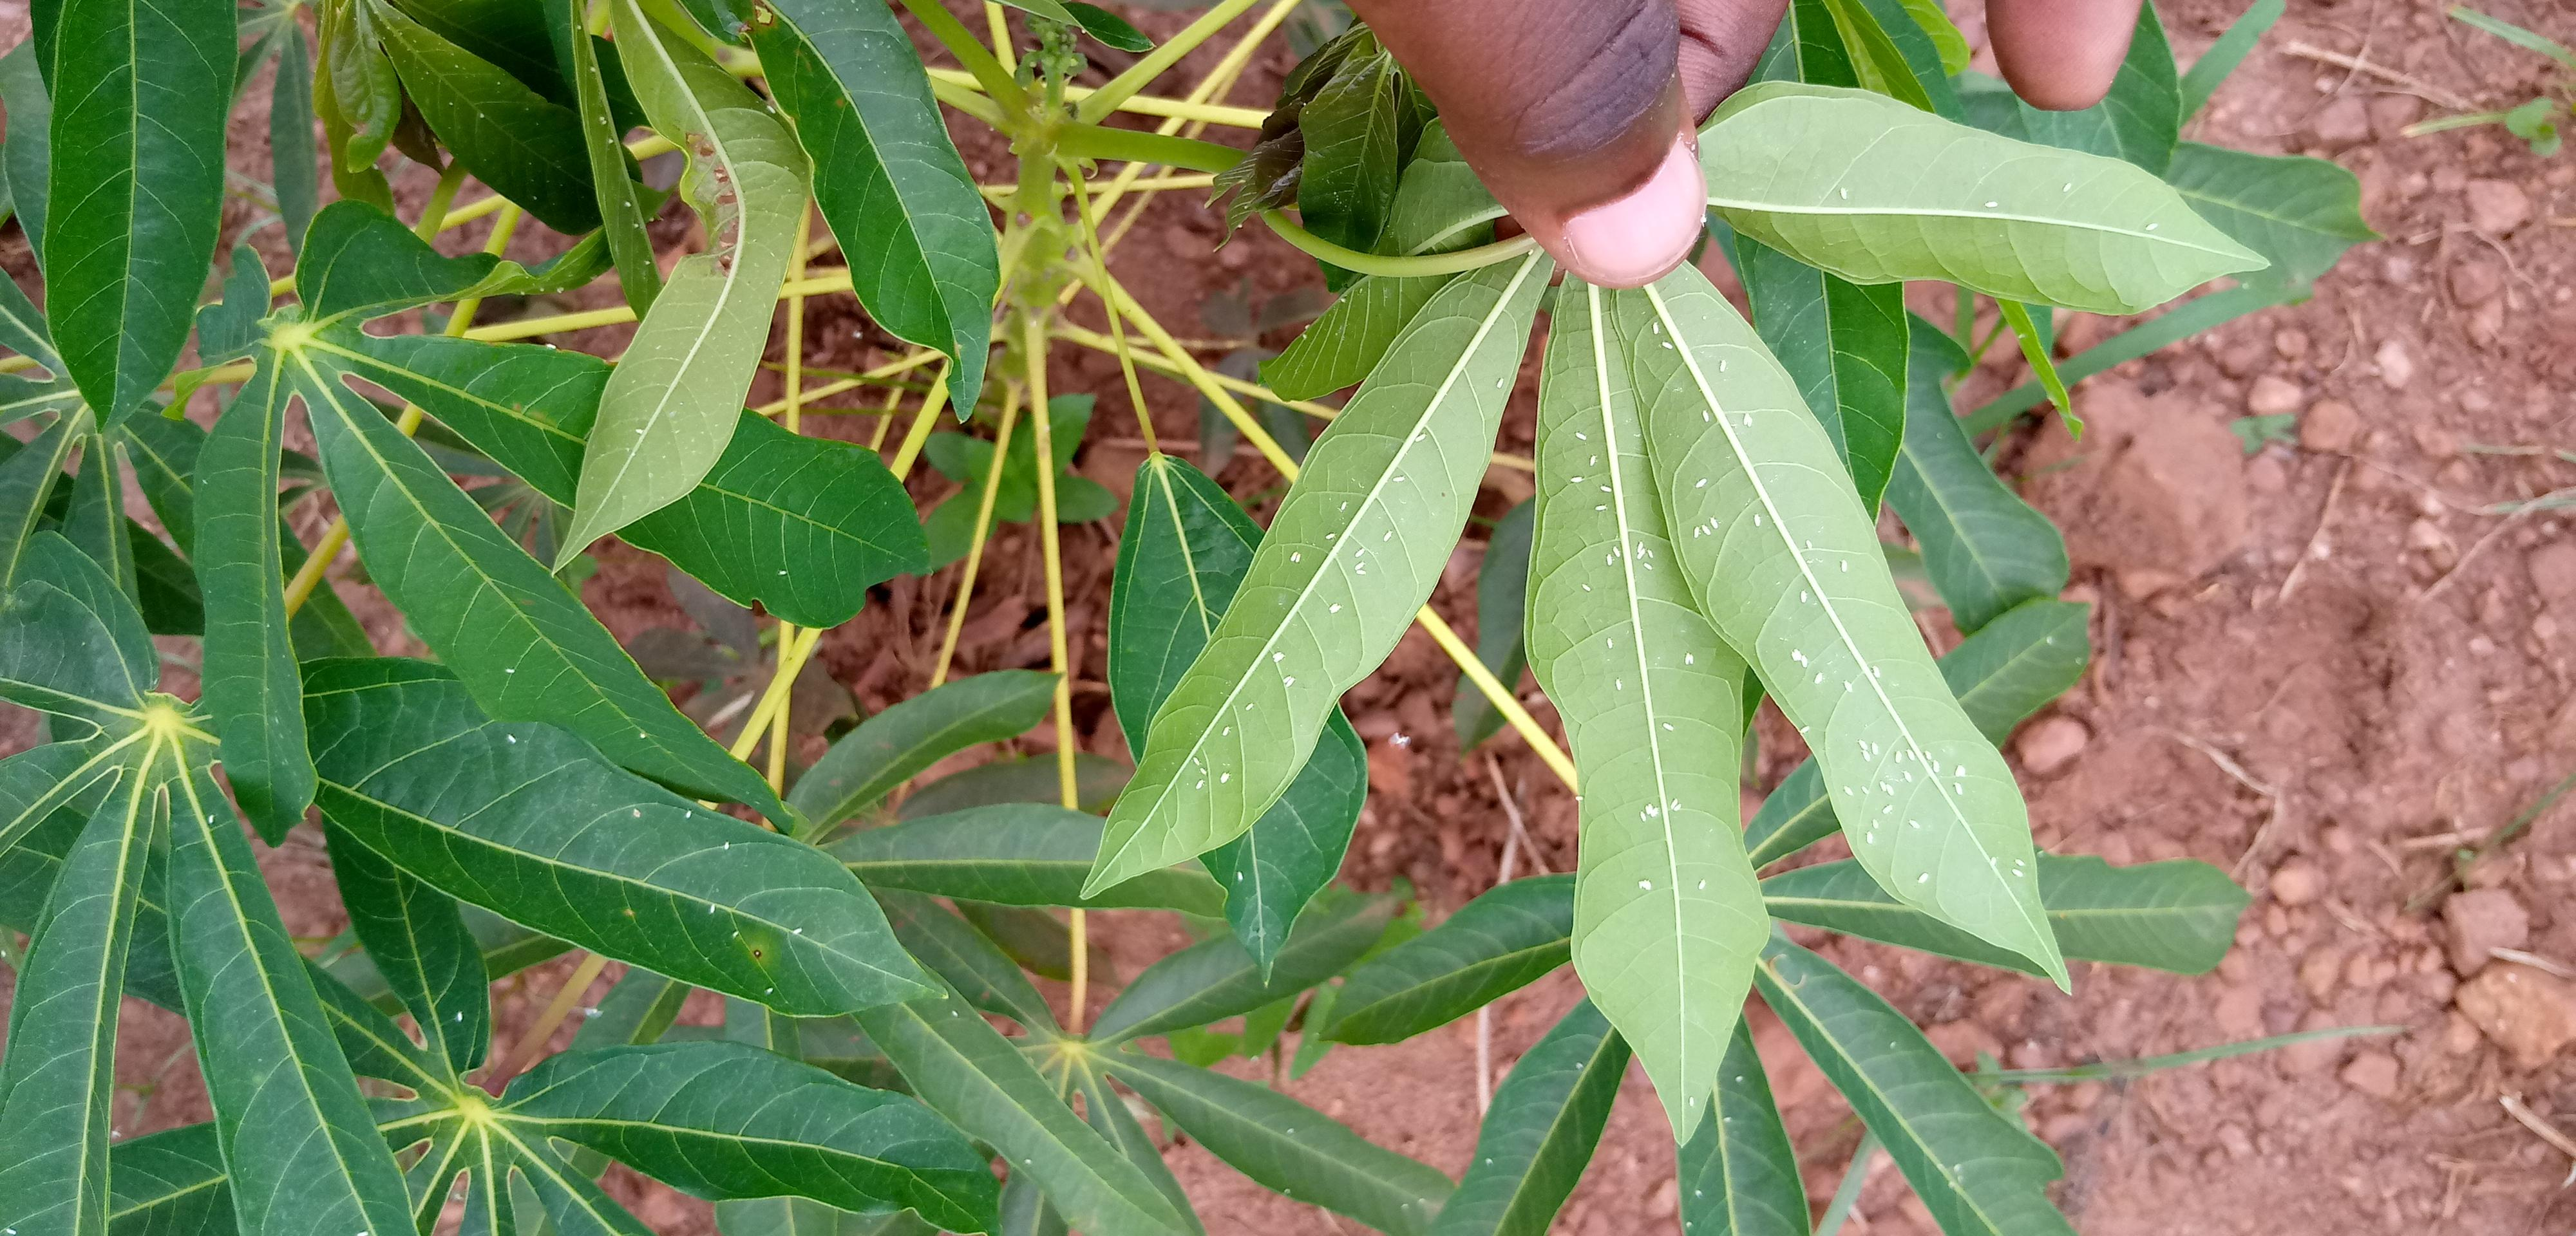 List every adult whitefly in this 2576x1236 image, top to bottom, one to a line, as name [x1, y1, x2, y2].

whitefly [2060, 180, 2074, 196]
whitefly [1837, 183, 1851, 203]
whitefly [1983, 197, 2000, 211]
whitefly [1698, 211, 1709, 229]
whitefly [2142, 220, 2161, 234]
whitefly [1526, 248, 1535, 258]
whitefly [1649, 319, 1663, 335]
whitefly [1658, 339, 1676, 351]
whitefly [1716, 356, 1730, 375]
whitefly [1495, 375, 1506, 391]
whitefly [1700, 407, 1716, 426]
whitefly [1743, 412, 1748, 426]
whitefly [1747, 415, 1754, 429]
whitefly [1571, 429, 1590, 442]
whitefly [1414, 430, 1428, 445]
whitefly [1587, 451, 1597, 468]
whitefly [1390, 473, 1408, 485]
whitefly [1567, 473, 1585, 485]
whitefly [1693, 476, 1709, 491]
whitefly [1598, 483, 1615, 495]
whitefly [1338, 498, 1350, 512]
whitefly [1592, 503, 1609, 512]
whitefly [1752, 510, 1765, 530]
whitefly [1708, 516, 1721, 531]
whitefly [1698, 522, 1713, 539]
whitefly [1692, 525, 1700, 540]
whitefly [1381, 527, 1395, 543]
whitefly [1323, 531, 1337, 543]
whitefly [1802, 538, 1817, 552]
whitefly [1635, 539, 1644, 554]
whitefly [1611, 544, 1622, 559]
whitefly [1354, 547, 1367, 559]
whitefly [1636, 547, 1647, 561]
whitefly [1646, 548, 1656, 559]
whitefly [1289, 550, 1299, 563]
whitefly [1604, 552, 1615, 568]
whitefly [1294, 553, 1302, 565]
whitefly [1839, 557, 1851, 574]
whitefly [1641, 561, 1655, 572]
whitefly [1355, 570, 1368, 576]
whitefly [1580, 581, 1594, 594]
whitefly [1797, 588, 1810, 606]
whitefly [1329, 603, 1339, 611]
whitefly [1330, 604, 1342, 616]
whitefly [1604, 635, 1616, 651]
whitefly [1794, 648, 1804, 662]
whitefly [1271, 651, 1283, 659]
whitefly [1683, 651, 1690, 666]
whitefly [1790, 651, 1797, 663]
whitefly [1273, 653, 1285, 664]
whitefly [1689, 653, 1696, 666]
whitefly [1801, 655, 1810, 669]
whitefly [1870, 662, 1883, 680]
whitefly [503, 667, 517, 675]
whitefly [1812, 669, 1825, 686]
whitefly [1282, 675, 1293, 685]
whitefly [1285, 675, 1296, 689]
whitefly [1611, 675, 1625, 693]
whitefly [1841, 678, 1857, 696]
whitefly [1244, 700, 1256, 714]
whitefly [1660, 720, 1675, 733]
whitefly [1219, 723, 1232, 738]
whitefly [1798, 723, 1812, 736]
whitefly [505, 733, 519, 745]
whitefly [1857, 738, 1870, 750]
whitefly [1871, 741, 1882, 758]
whitefly [1892, 746, 1903, 766]
whitefly [1904, 747, 1918, 763]
whitefly [1922, 748, 1935, 761]
whitefly [1861, 749, 1871, 764]
whitefly [1190, 755, 1201, 766]
whitefly [1931, 758, 1941, 774]
whitefly [1953, 762, 1962, 779]
whitefly [1960, 764, 1968, 778]
whitefly [1198, 766, 1209, 777]
whitefly [1901, 767, 1913, 785]
whitefly [1220, 771, 1227, 782]
whitefly [1222, 771, 1231, 784]
whitefly [1194, 778, 1205, 791]
whitefly [1878, 779, 1886, 792]
whitefly [1951, 780, 1965, 796]
whitefly [1885, 782, 1898, 797]
whitefly [1859, 783, 1870, 796]
whitefly [1841, 784, 1855, 798]
whitefly [1573, 794, 1587, 801]
whitefly [1669, 796, 1679, 811]
whitefly [1880, 801, 1894, 816]
whitefly [1648, 802, 1653, 812]
whitefly [1673, 802, 1682, 813]
whitefly [1644, 803, 1651, 816]
whitefly [1651, 807, 1661, 819]
whitefly [684, 808, 694, 821]
whitefly [1639, 809, 1648, 824]
whitefly [207, 812, 216, 825]
whitefly [1871, 817, 1881, 830]
whitefly [1906, 817, 1922, 833]
whitefly [1864, 829, 1875, 845]
whitefly [722, 839, 731, 852]
whitefly [1989, 854, 1998, 870]
whitefly [2012, 856, 2027, 869]
whitefly [2010, 866, 2025, 879]
whitefly [1235, 868, 1246, 882]
whitefly [1915, 869, 1933, 886]
whitefly [1696, 877, 1710, 892]
whitefly [1642, 878, 1646, 890]
whitefly [1637, 879, 1643, 890]
whitefly [1646, 879, 1654, 892]
whitefly [708, 901, 719, 915]
whitefly [791, 926, 803, 937]
whitefly [764, 985, 775, 994]
whitefly [950, 1007, 960, 1020]
whitefly [455, 1009, 464, 1024]
whitefly [1687, 1094, 1697, 1109]